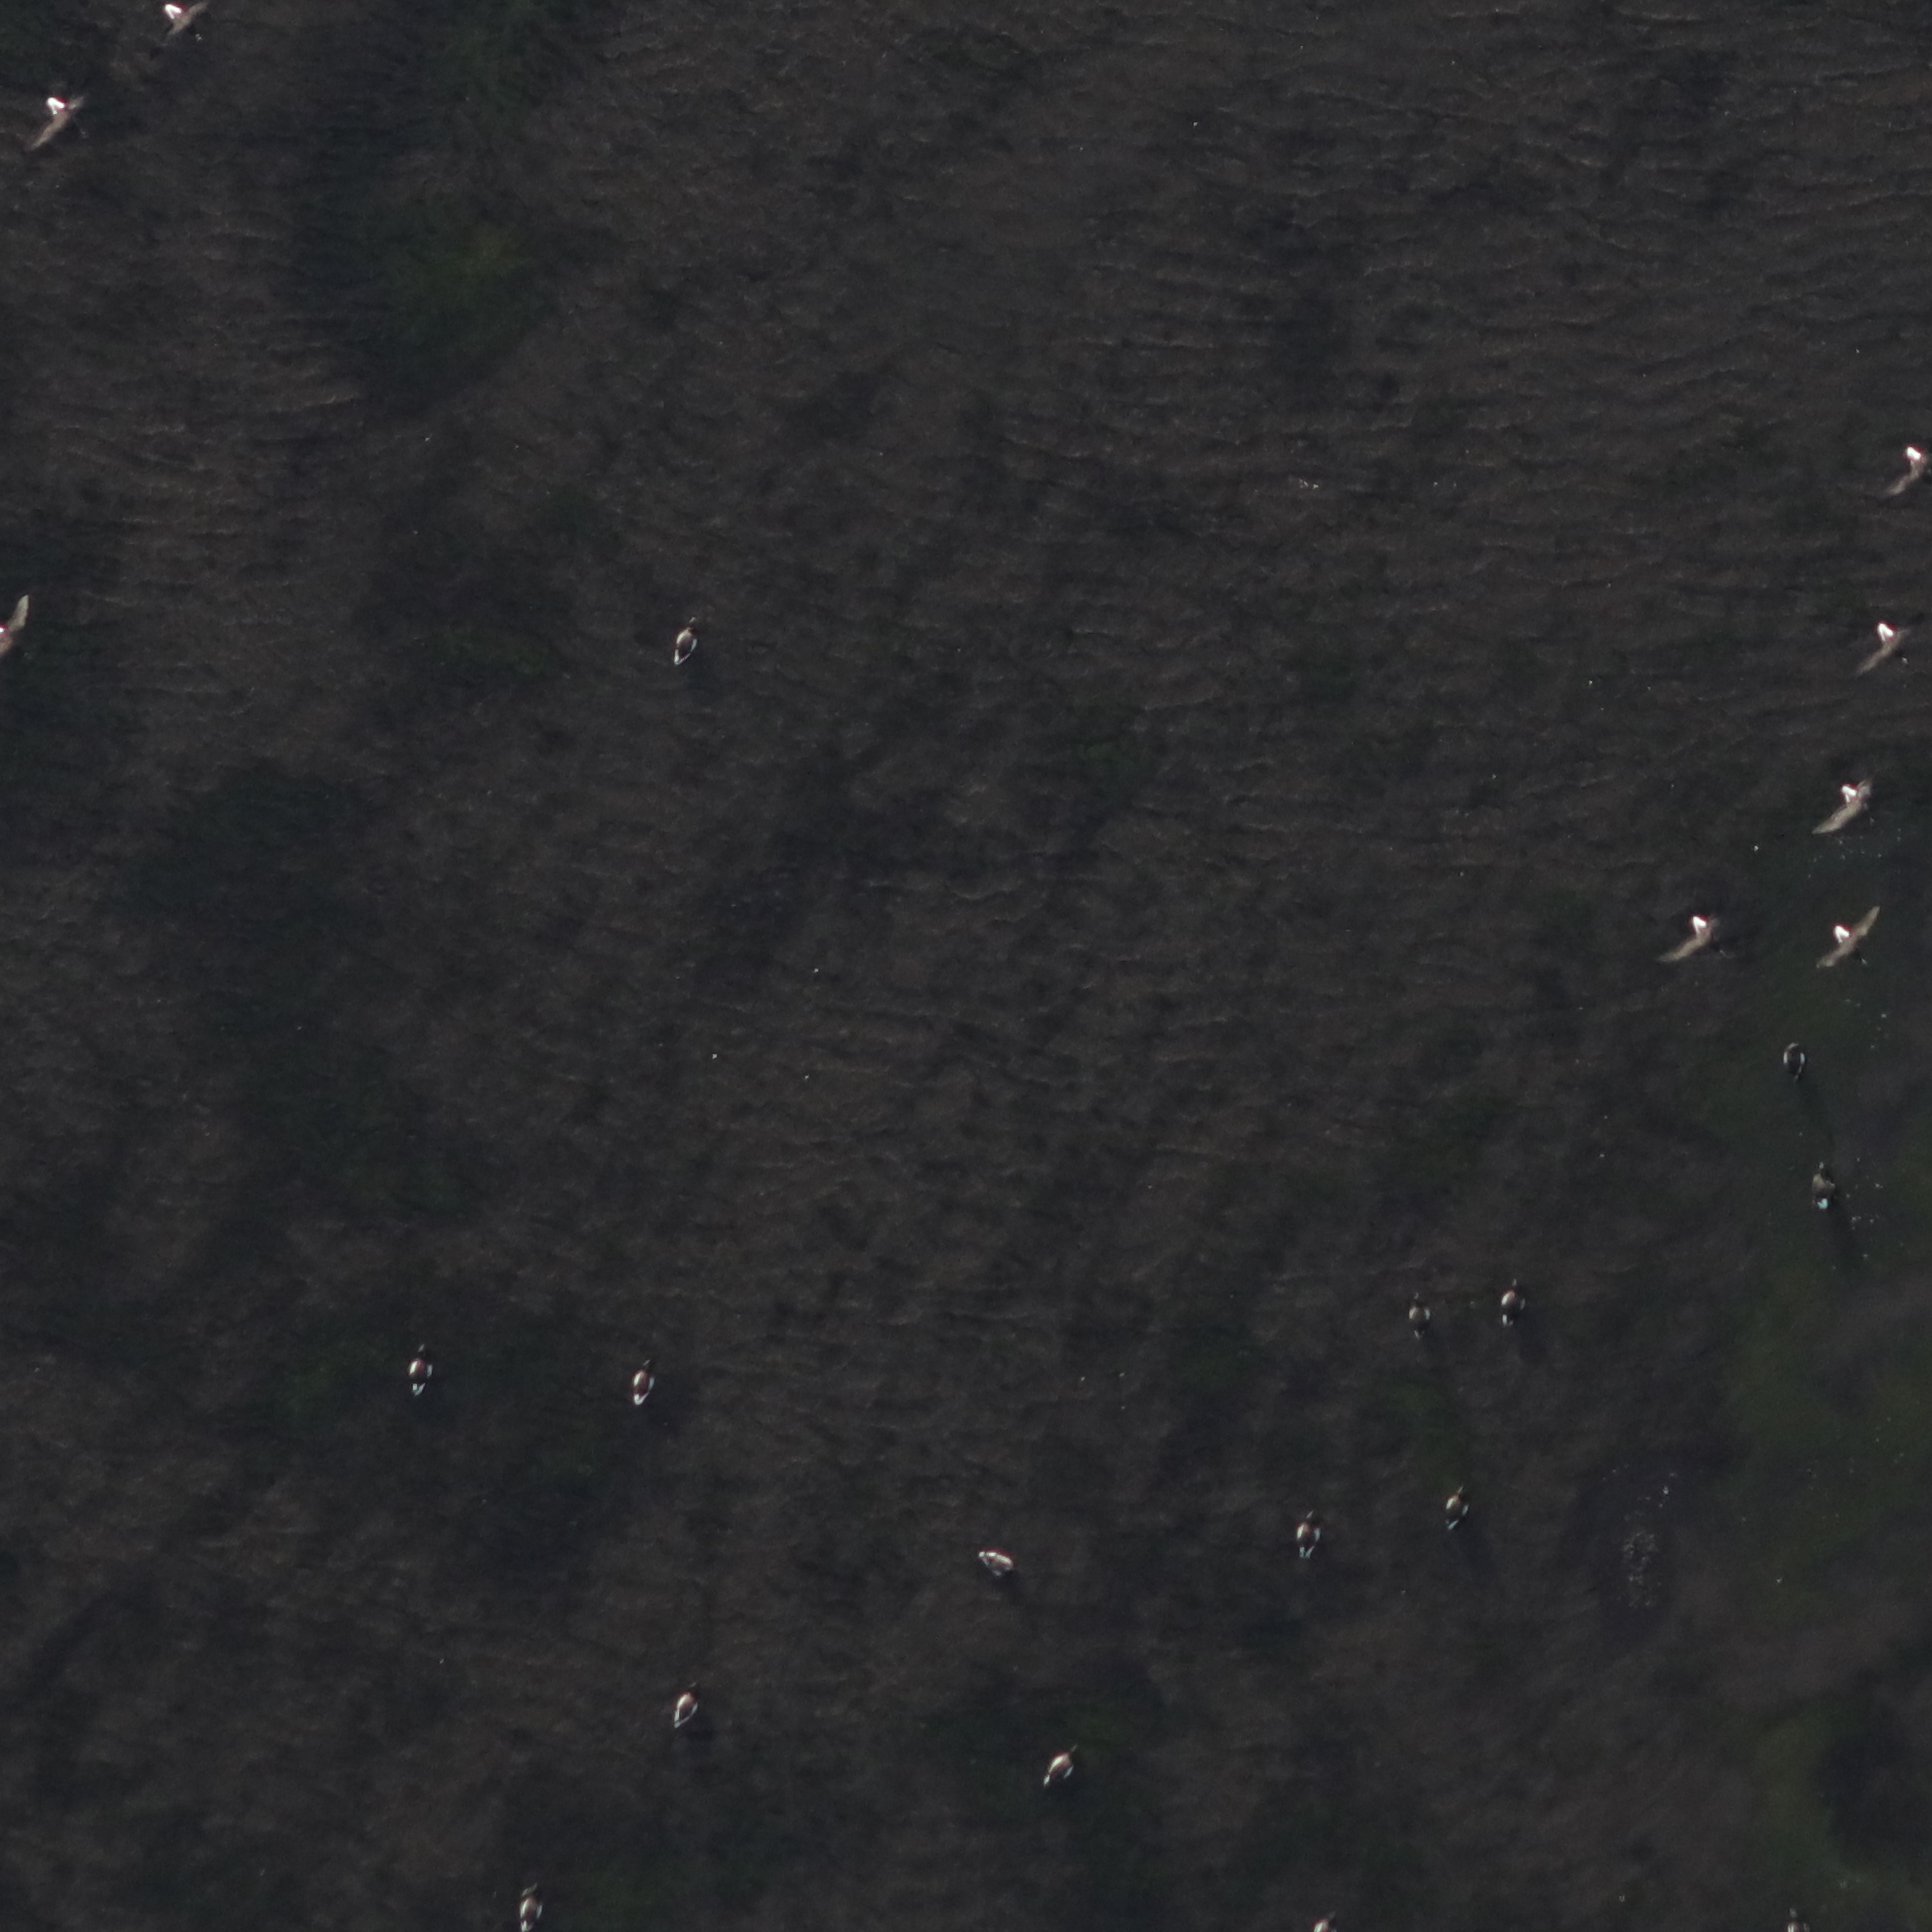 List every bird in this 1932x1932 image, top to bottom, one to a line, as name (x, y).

brant (178, 17)
brant (70, 115)
brant (1918, 464)
brant (8, 633)
brant (684, 643)
brant (1896, 646)
brant (1852, 800)
brant (1709, 935)
brant (1844, 946)
brant (1795, 1061)
brant (1828, 1188)
brant (1512, 1303)
brant (1422, 1317)
brant (420, 1373)
brant (644, 1383)
brant (1457, 1509)
brant (1308, 1535)
brant (996, 1564)
brant (686, 1708)
brant (1057, 1769)
brant (529, 1909)